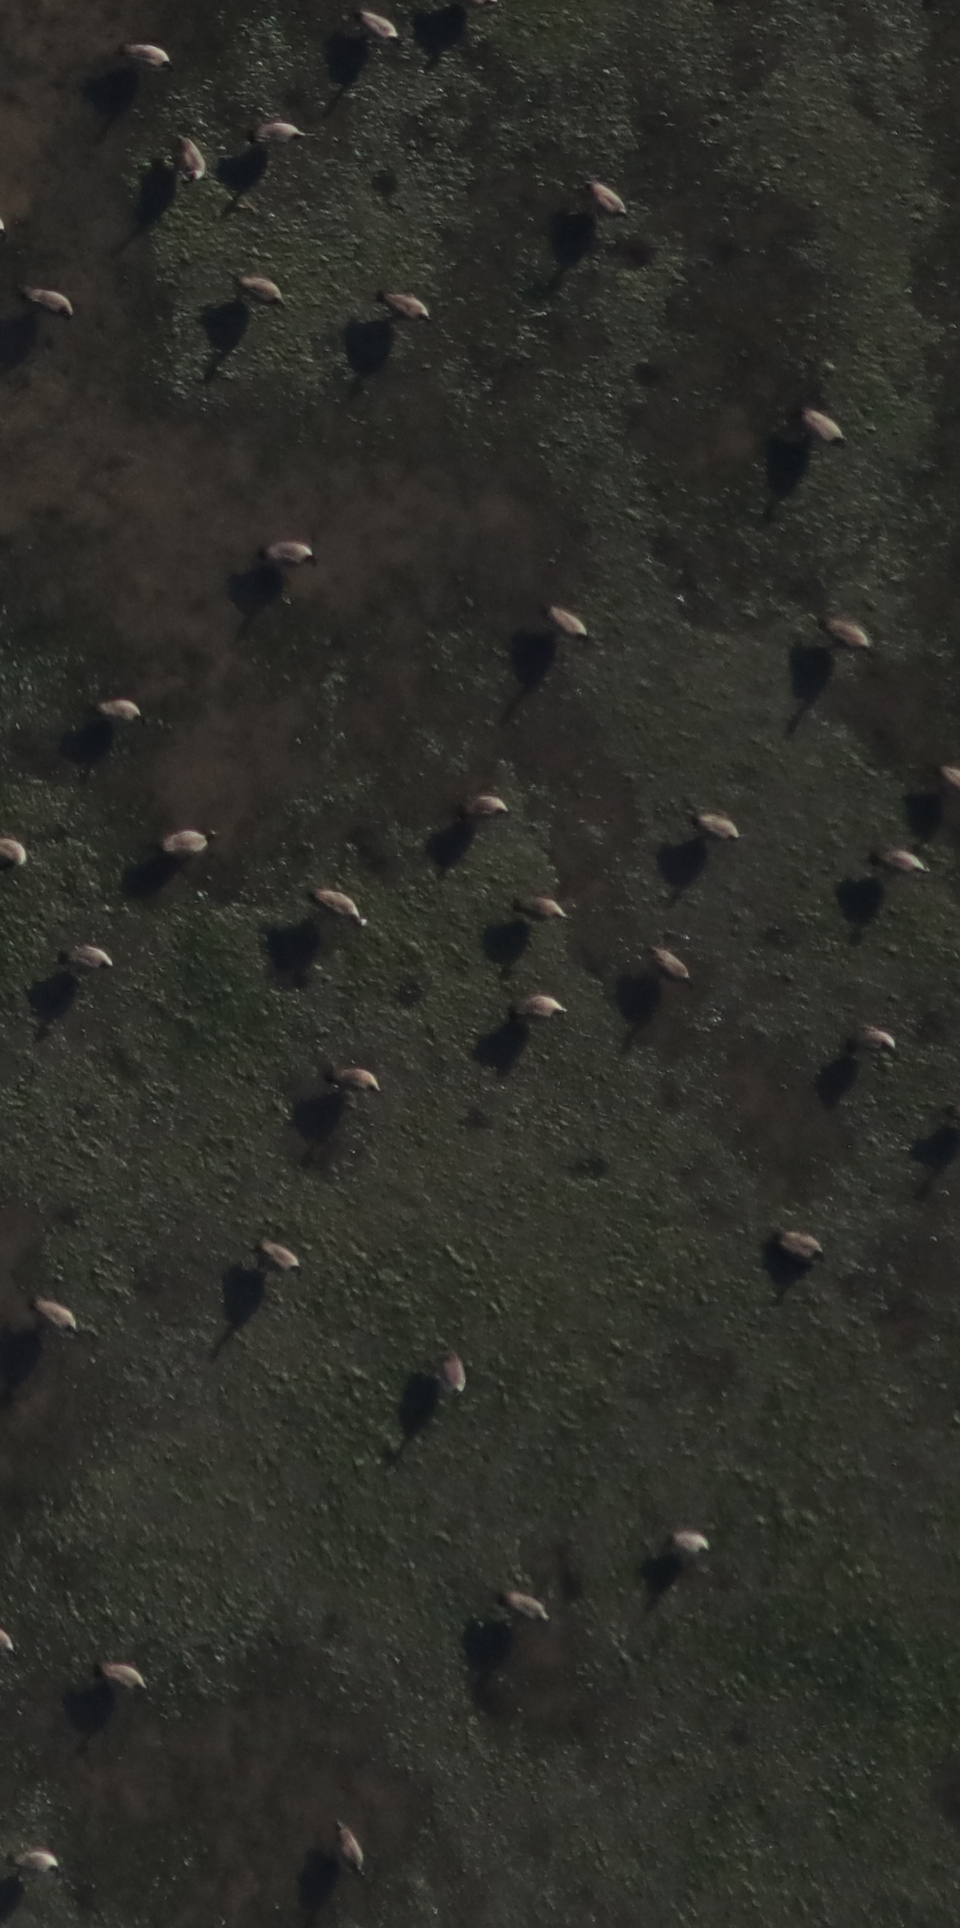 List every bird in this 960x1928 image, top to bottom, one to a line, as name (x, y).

Canada goose (384, 28)
Canada goose (152, 55)
Canada goose (280, 131)
Canada goose (188, 160)
Canada goose (610, 199)
Canada goose (261, 287)
Canada goose (49, 302)
Canada goose (395, 306)
Canada goose (821, 427)
Canada goose (288, 556)
Canada goose (568, 624)
Canada goose (842, 631)
Canada goose (116, 710)
Canada goose (490, 807)
Canada goose (717, 827)
Canada goose (184, 841)
Canada goose (5, 851)
Canada goose (898, 862)
Canada goose (345, 903)
Canada goose (549, 912)
Canada goose (90, 957)
Canada goose (665, 966)
Canada goose (540, 1012)
Canada goose (875, 1038)
Canada goose (358, 1078)
Canada goose (800, 1244)
Canada goose (278, 1254)
Canada goose (55, 1315)
Canada goose (452, 1374)
Canada goose (691, 1546)
Canada goose (526, 1609)
Canada goose (122, 1676)
Canada goose (348, 1849)
Canada goose (38, 1861)